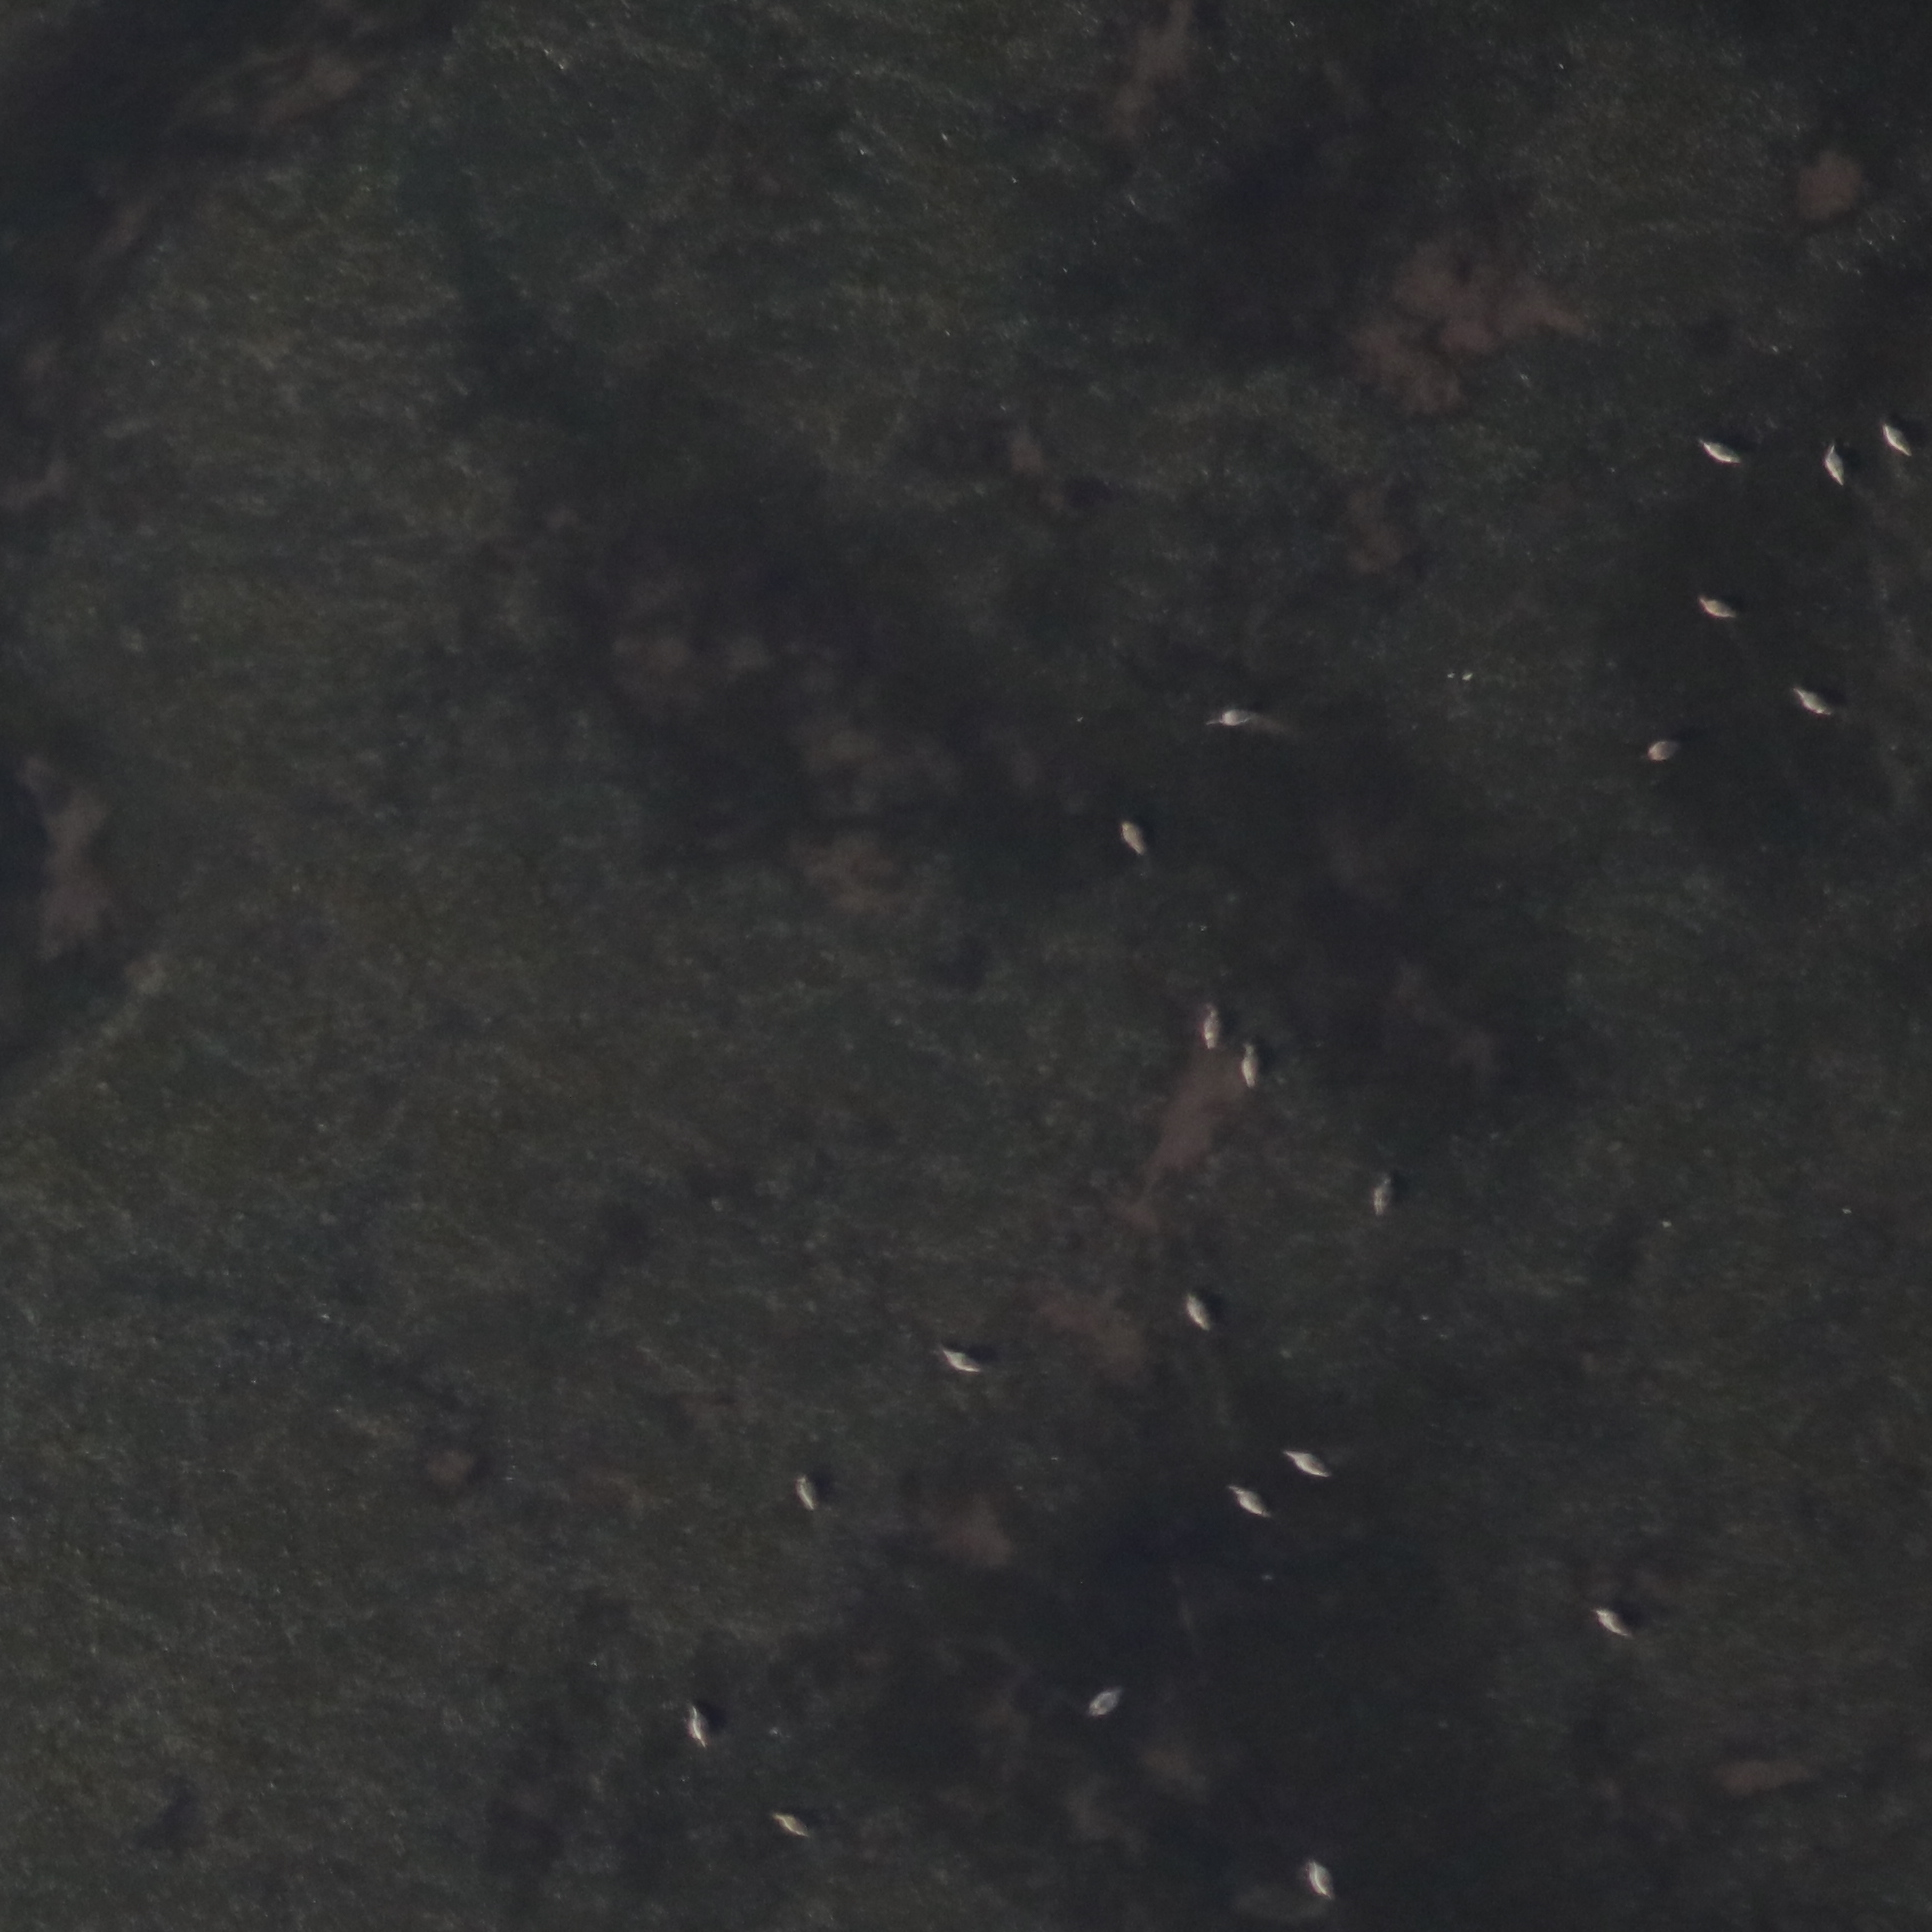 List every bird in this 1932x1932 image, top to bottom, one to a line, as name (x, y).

emperor goose (1899, 442)
emperor goose (1720, 453)
emperor goose (1836, 463)
emperor goose (1719, 603)
emperor goose (1817, 703)
emperor goose (1232, 724)
emperor goose (1661, 750)
emperor goose (1136, 832)
emperor goose (1209, 1030)
emperor goose (1248, 1069)
emperor goose (1385, 1197)
emperor goose (1195, 1311)
emperor goose (962, 1359)
emperor goose (1308, 1463)
emperor goose (809, 1492)
emperor goose (1248, 1499)
emperor goose (1612, 1618)
emperor goose (1102, 1705)
emperor goose (698, 1724)
emperor goose (794, 1826)
emperor goose (1321, 1876)